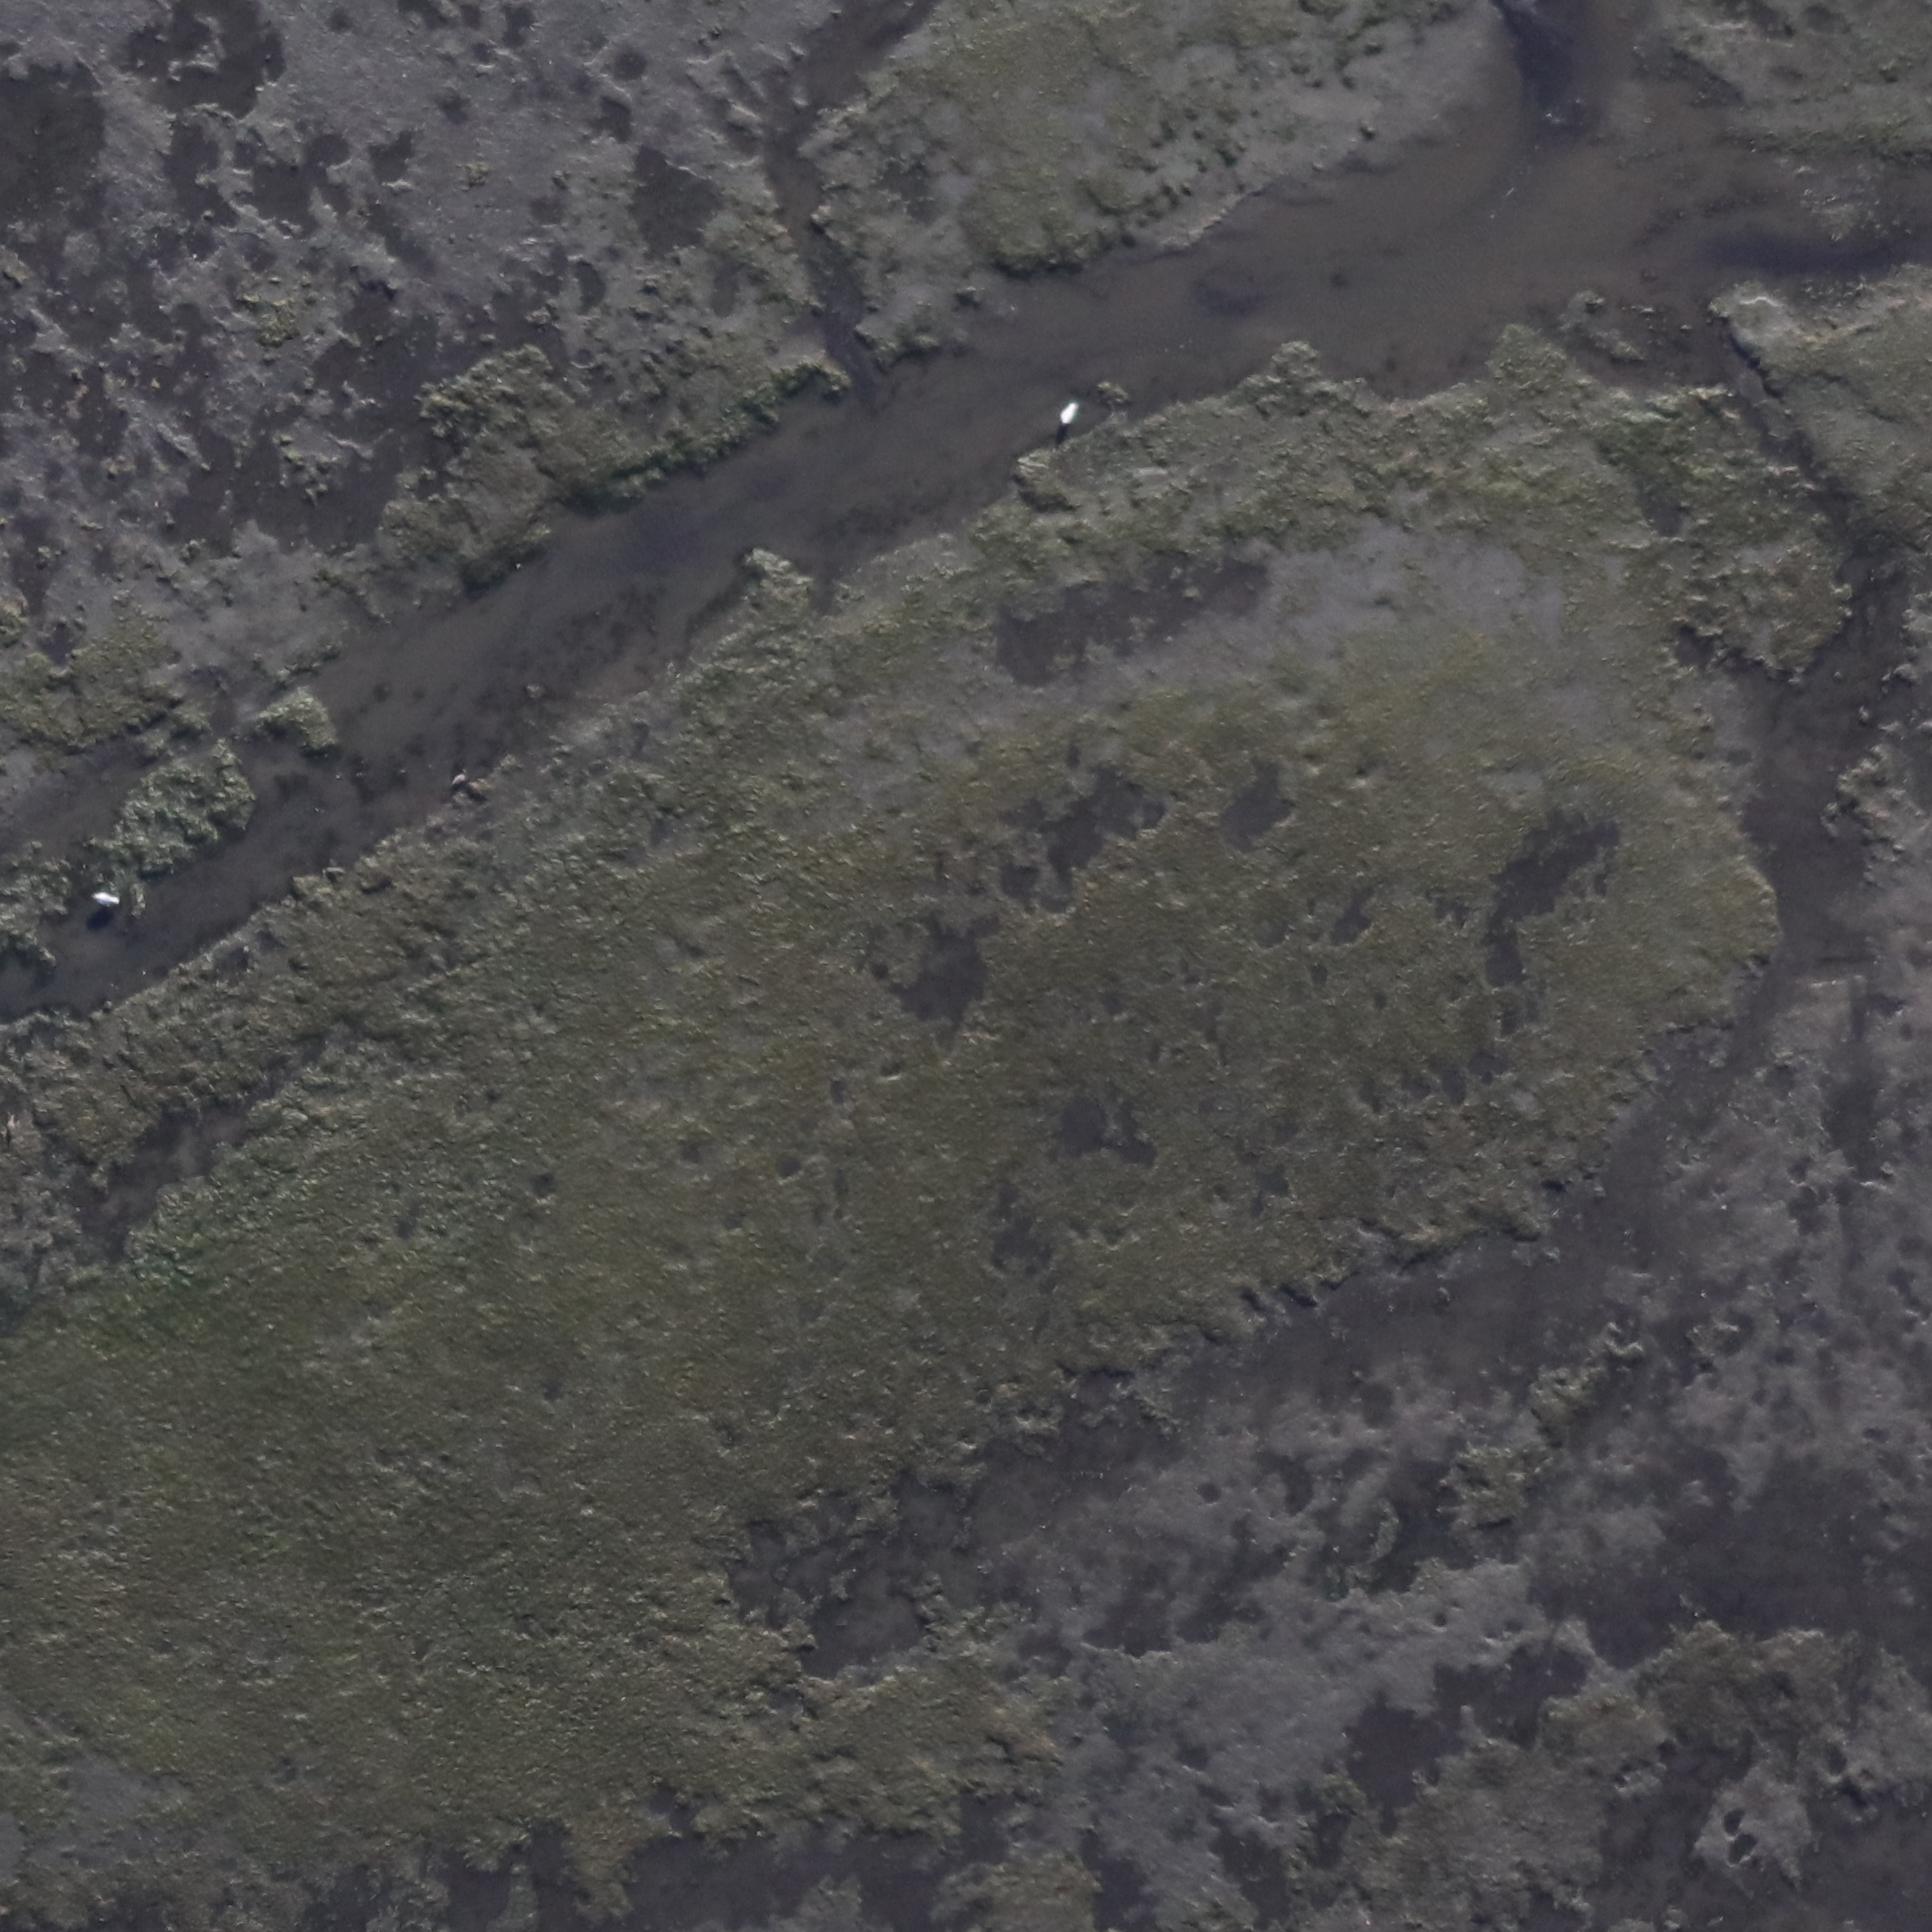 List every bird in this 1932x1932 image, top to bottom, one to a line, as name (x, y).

gull (1068, 415)
other bird (462, 780)
other bird (332, 872)
gull (105, 900)
other bird (11, 1128)